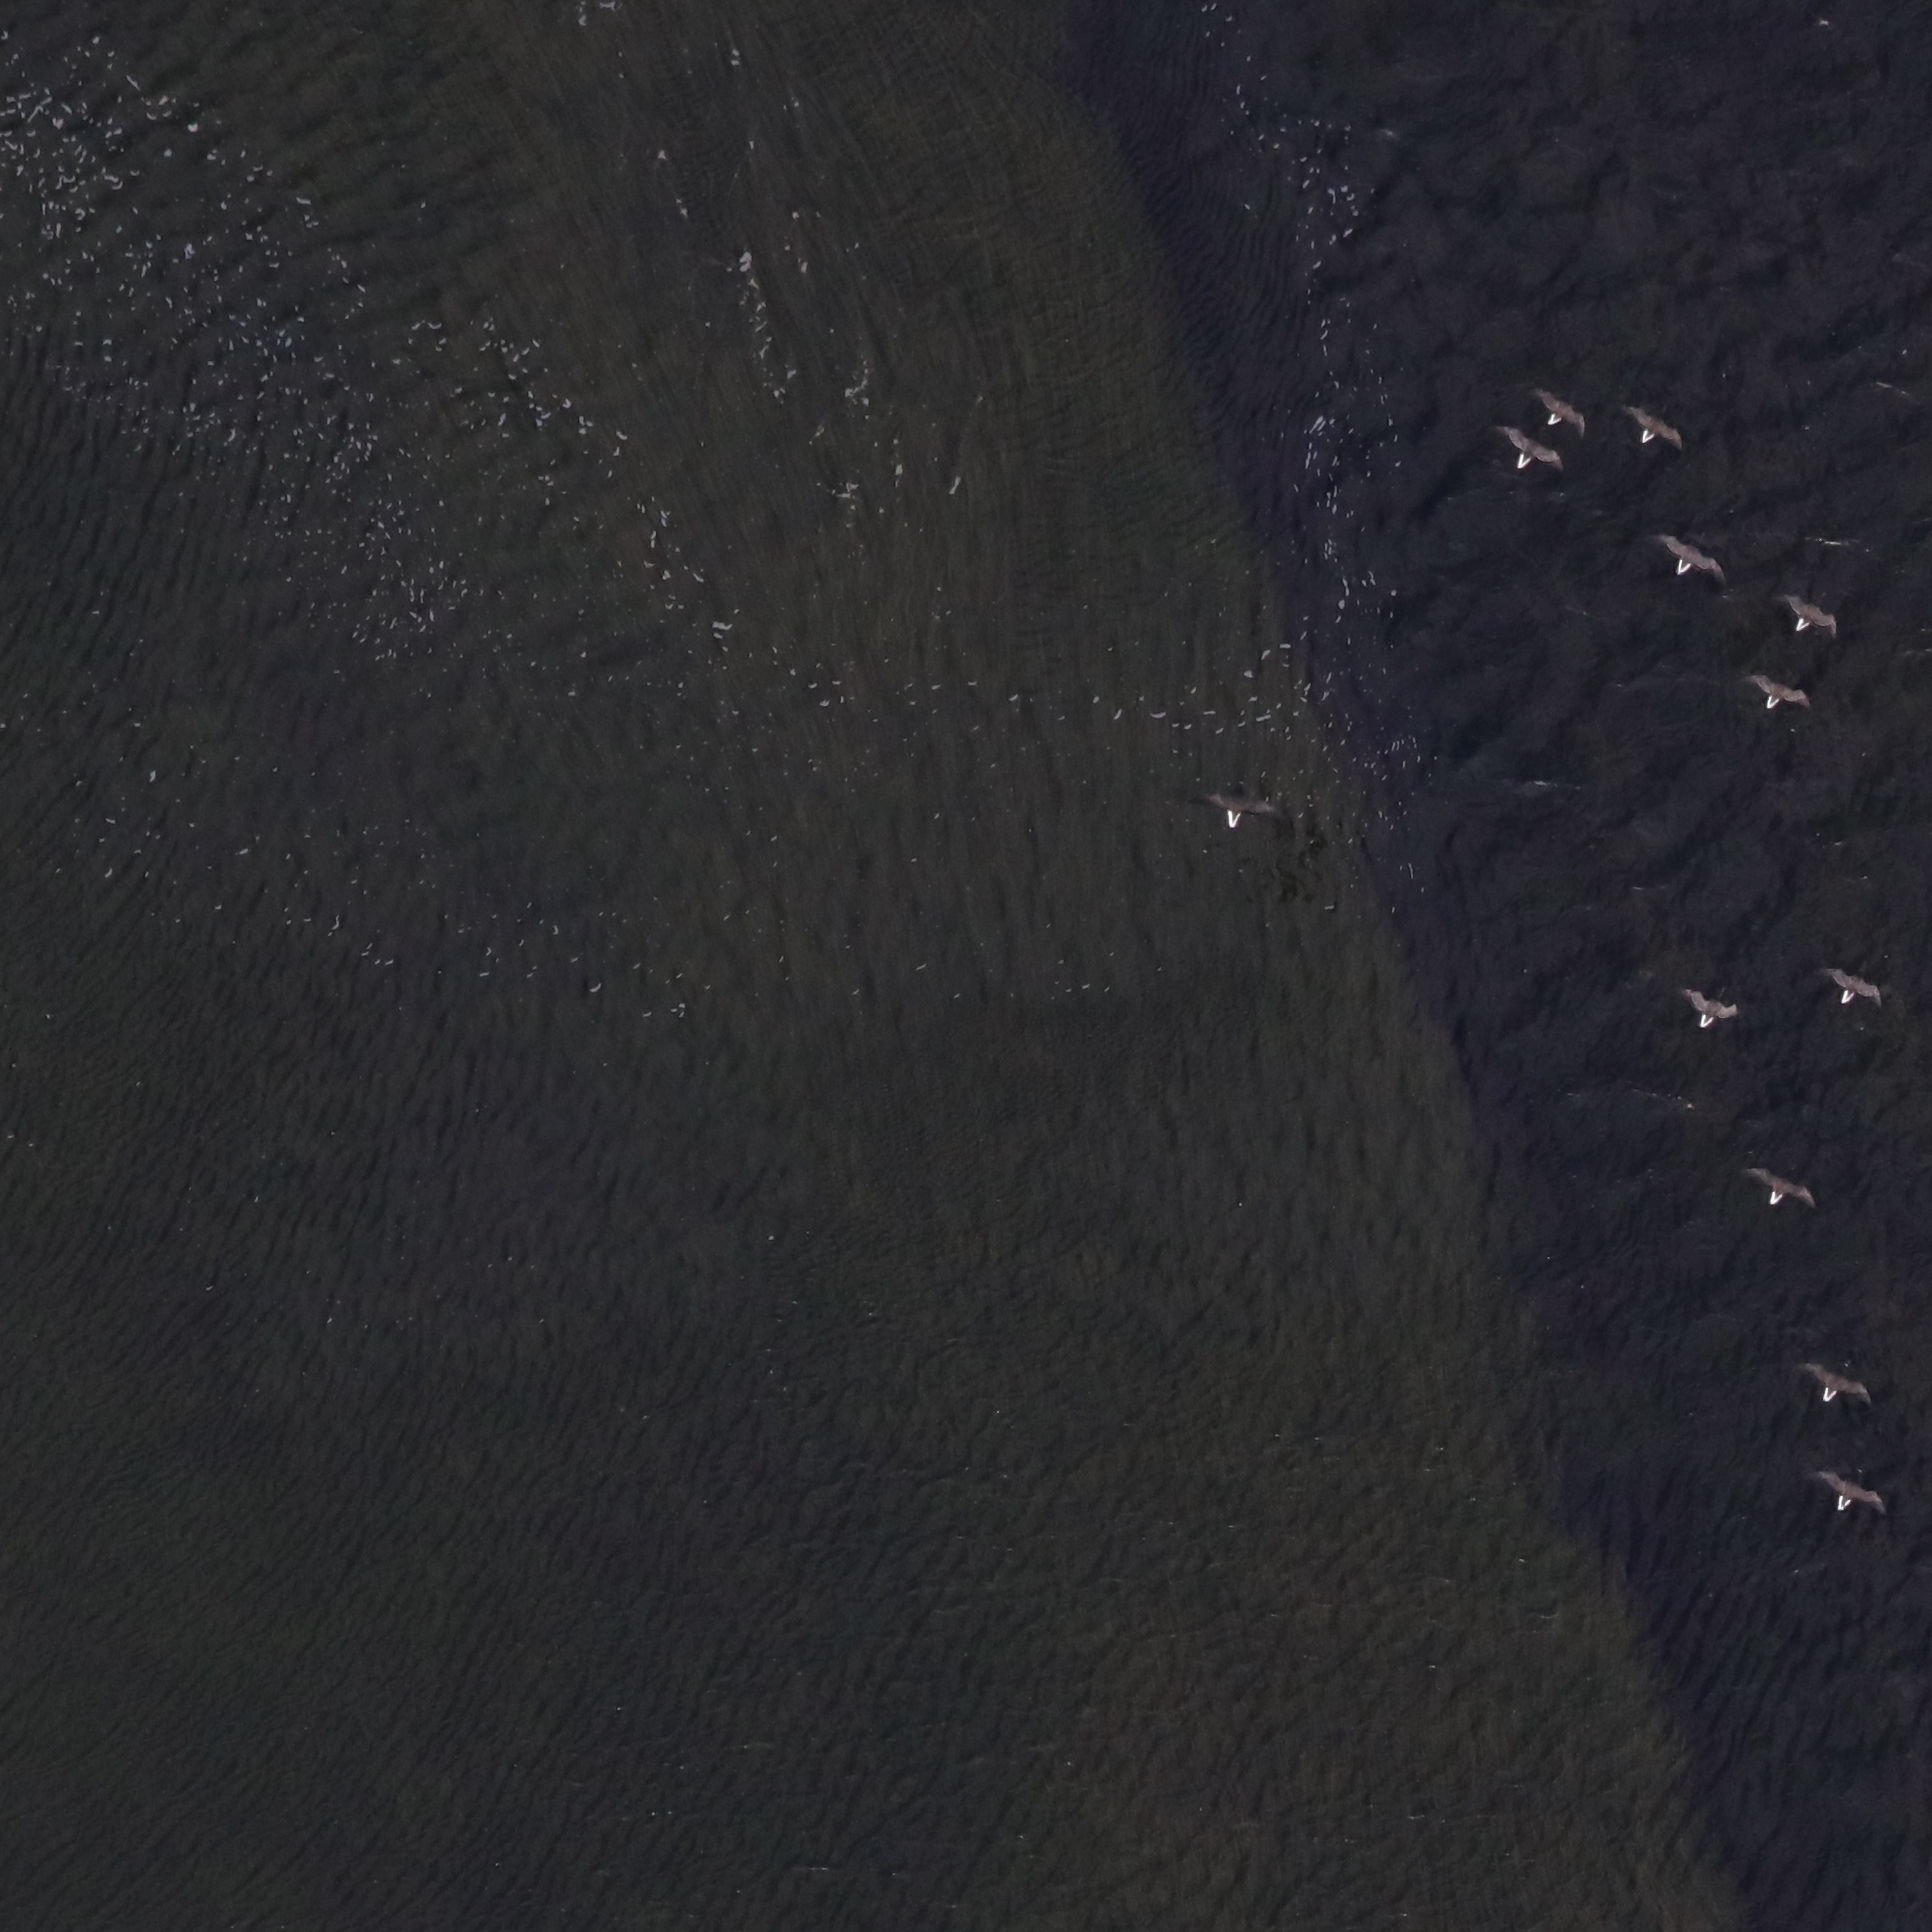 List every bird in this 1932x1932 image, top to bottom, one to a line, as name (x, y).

brant (1563, 411)
brant (1652, 426)
brant (1526, 448)
brant (1690, 557)
brant (1811, 616)
brant (1779, 693)
brant (1234, 809)
brant (1852, 986)
brant (1716, 1011)
brant (1782, 1188)
brant (1841, 1386)
brant (1850, 1493)